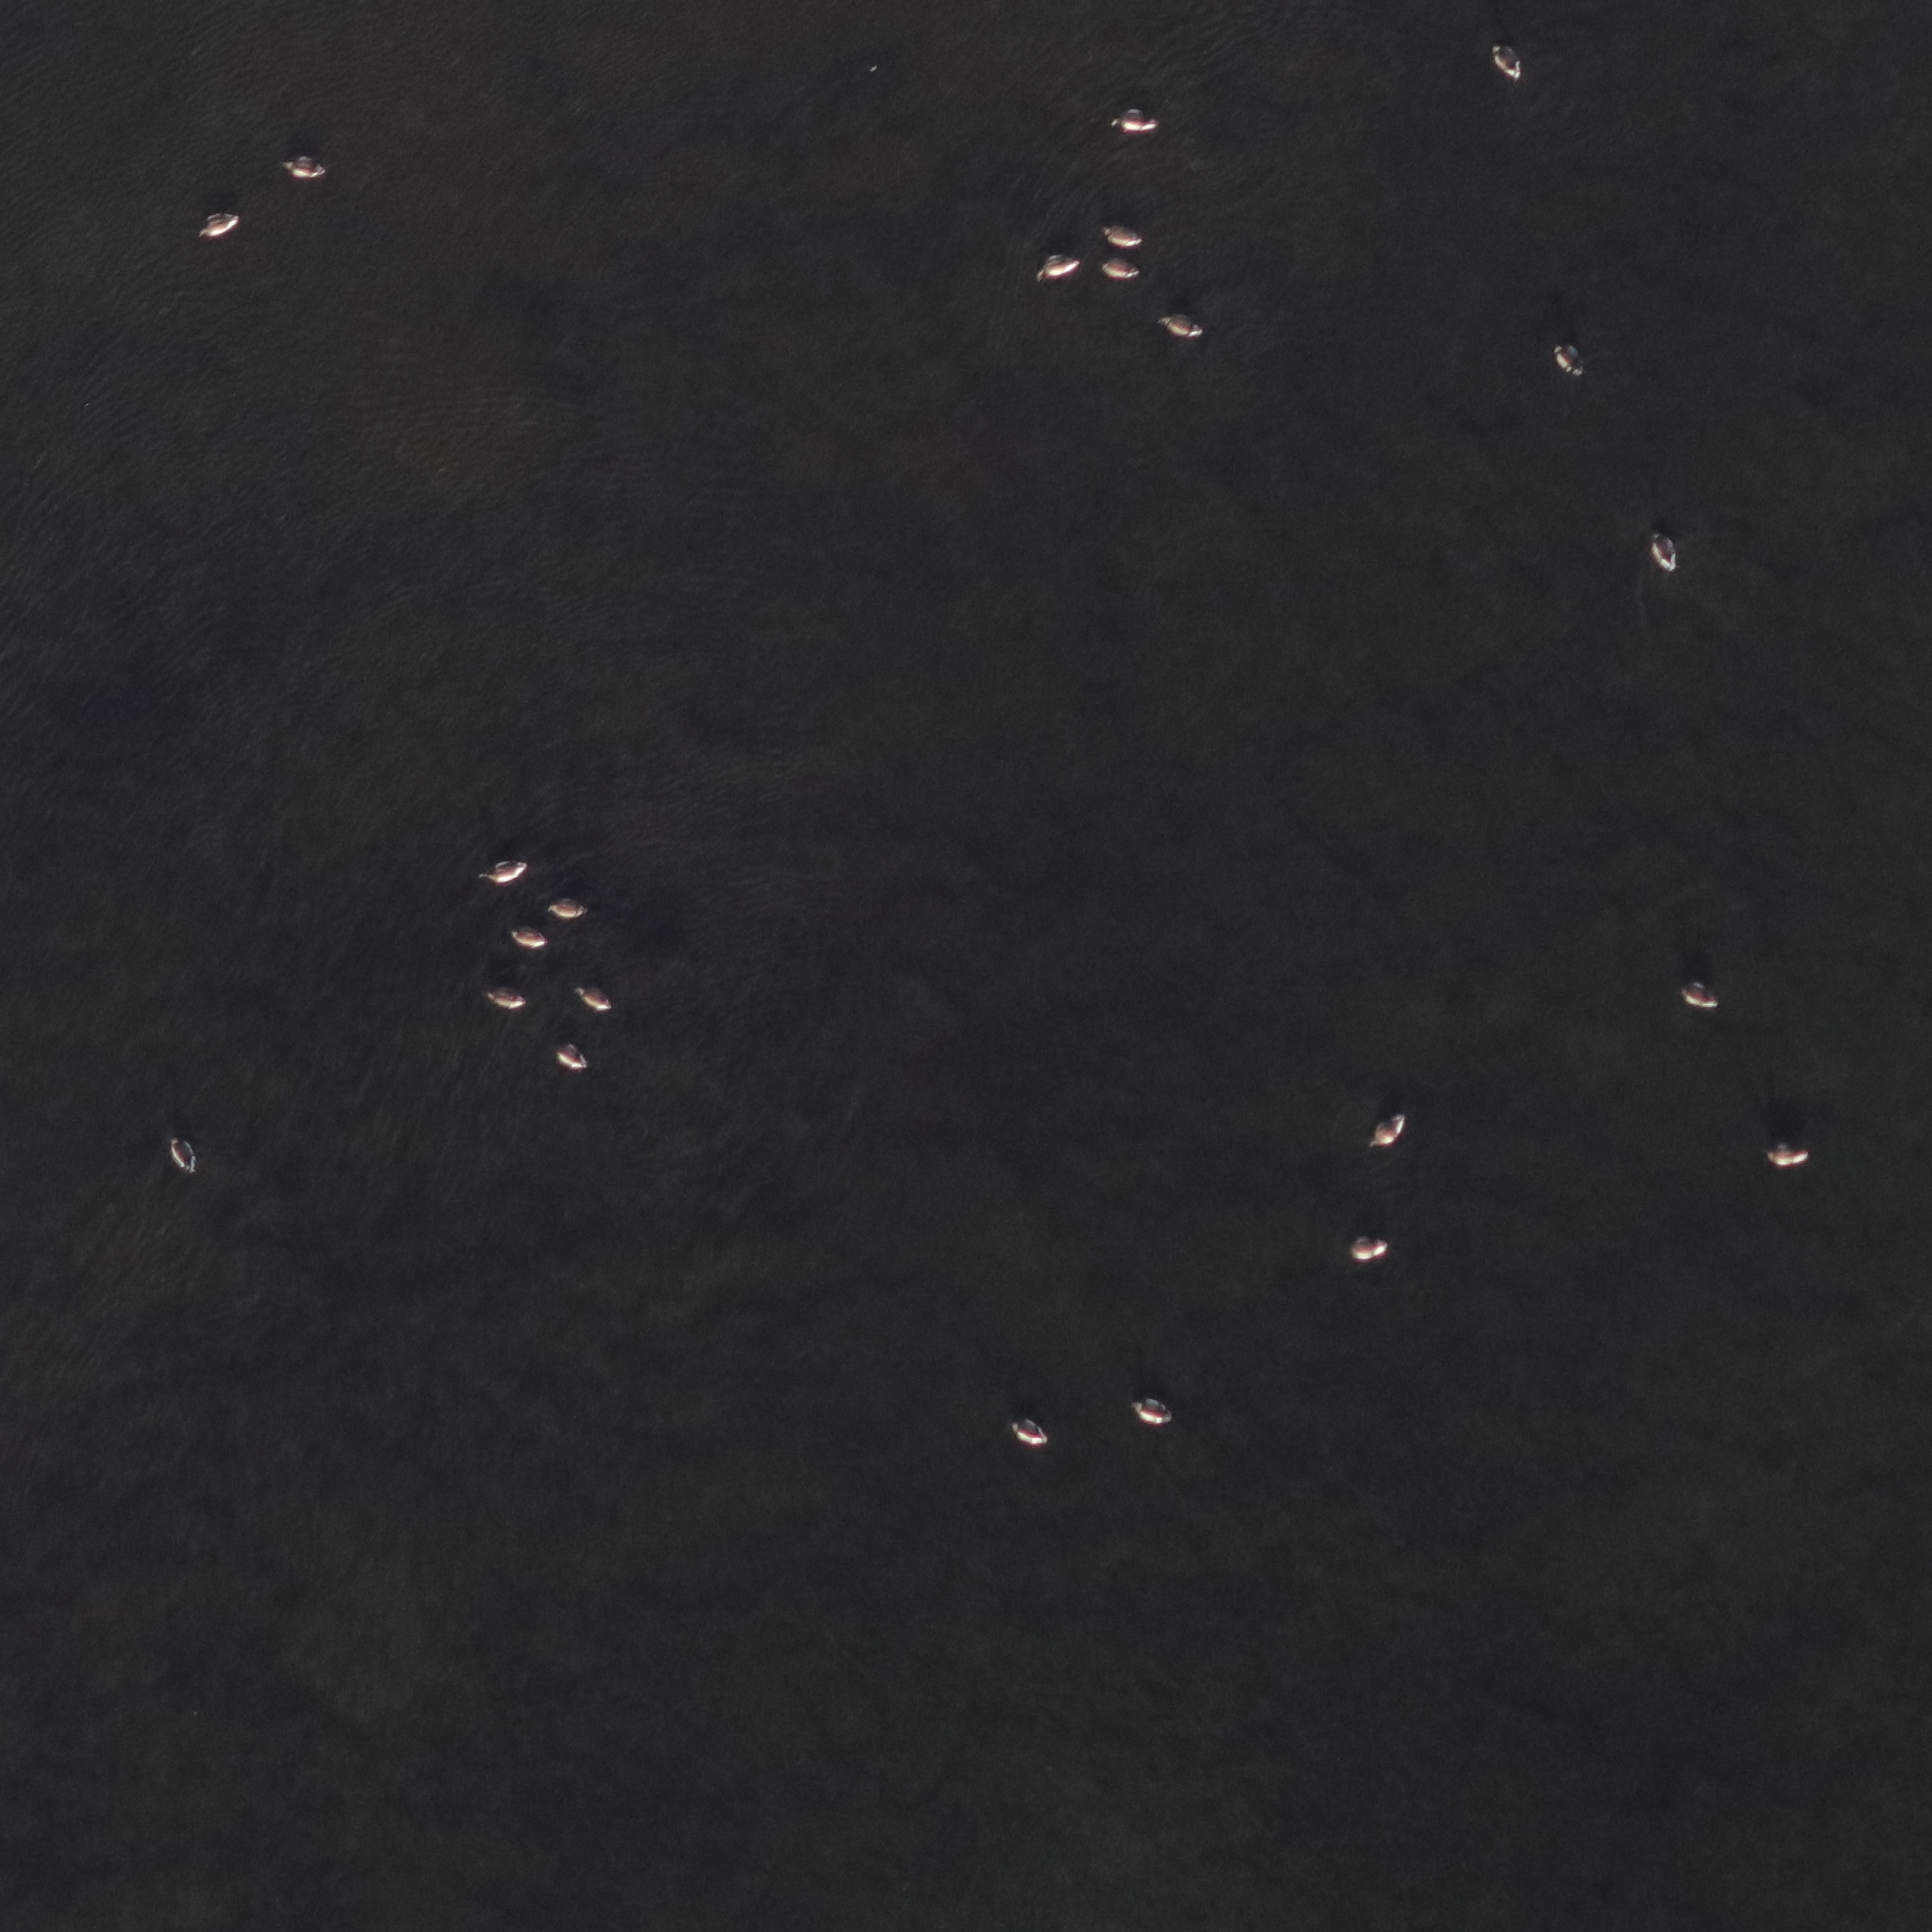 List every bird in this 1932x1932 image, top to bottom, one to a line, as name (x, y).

brant (1506, 61)
brant (1135, 120)
brant (304, 167)
brant (219, 225)
brant (1125, 237)
brant (1059, 265)
brant (1122, 268)
brant (1180, 324)
brant (1568, 357)
brant (1664, 547)
brant (505, 870)
brant (569, 907)
brant (528, 933)
brant (1700, 994)
brant (505, 997)
brant (595, 998)
brant (572, 1056)
brant (1389, 1128)
brant (181, 1153)
brant (1787, 1153)
brant (1367, 1248)
brant (1152, 1410)
brant (1028, 1431)